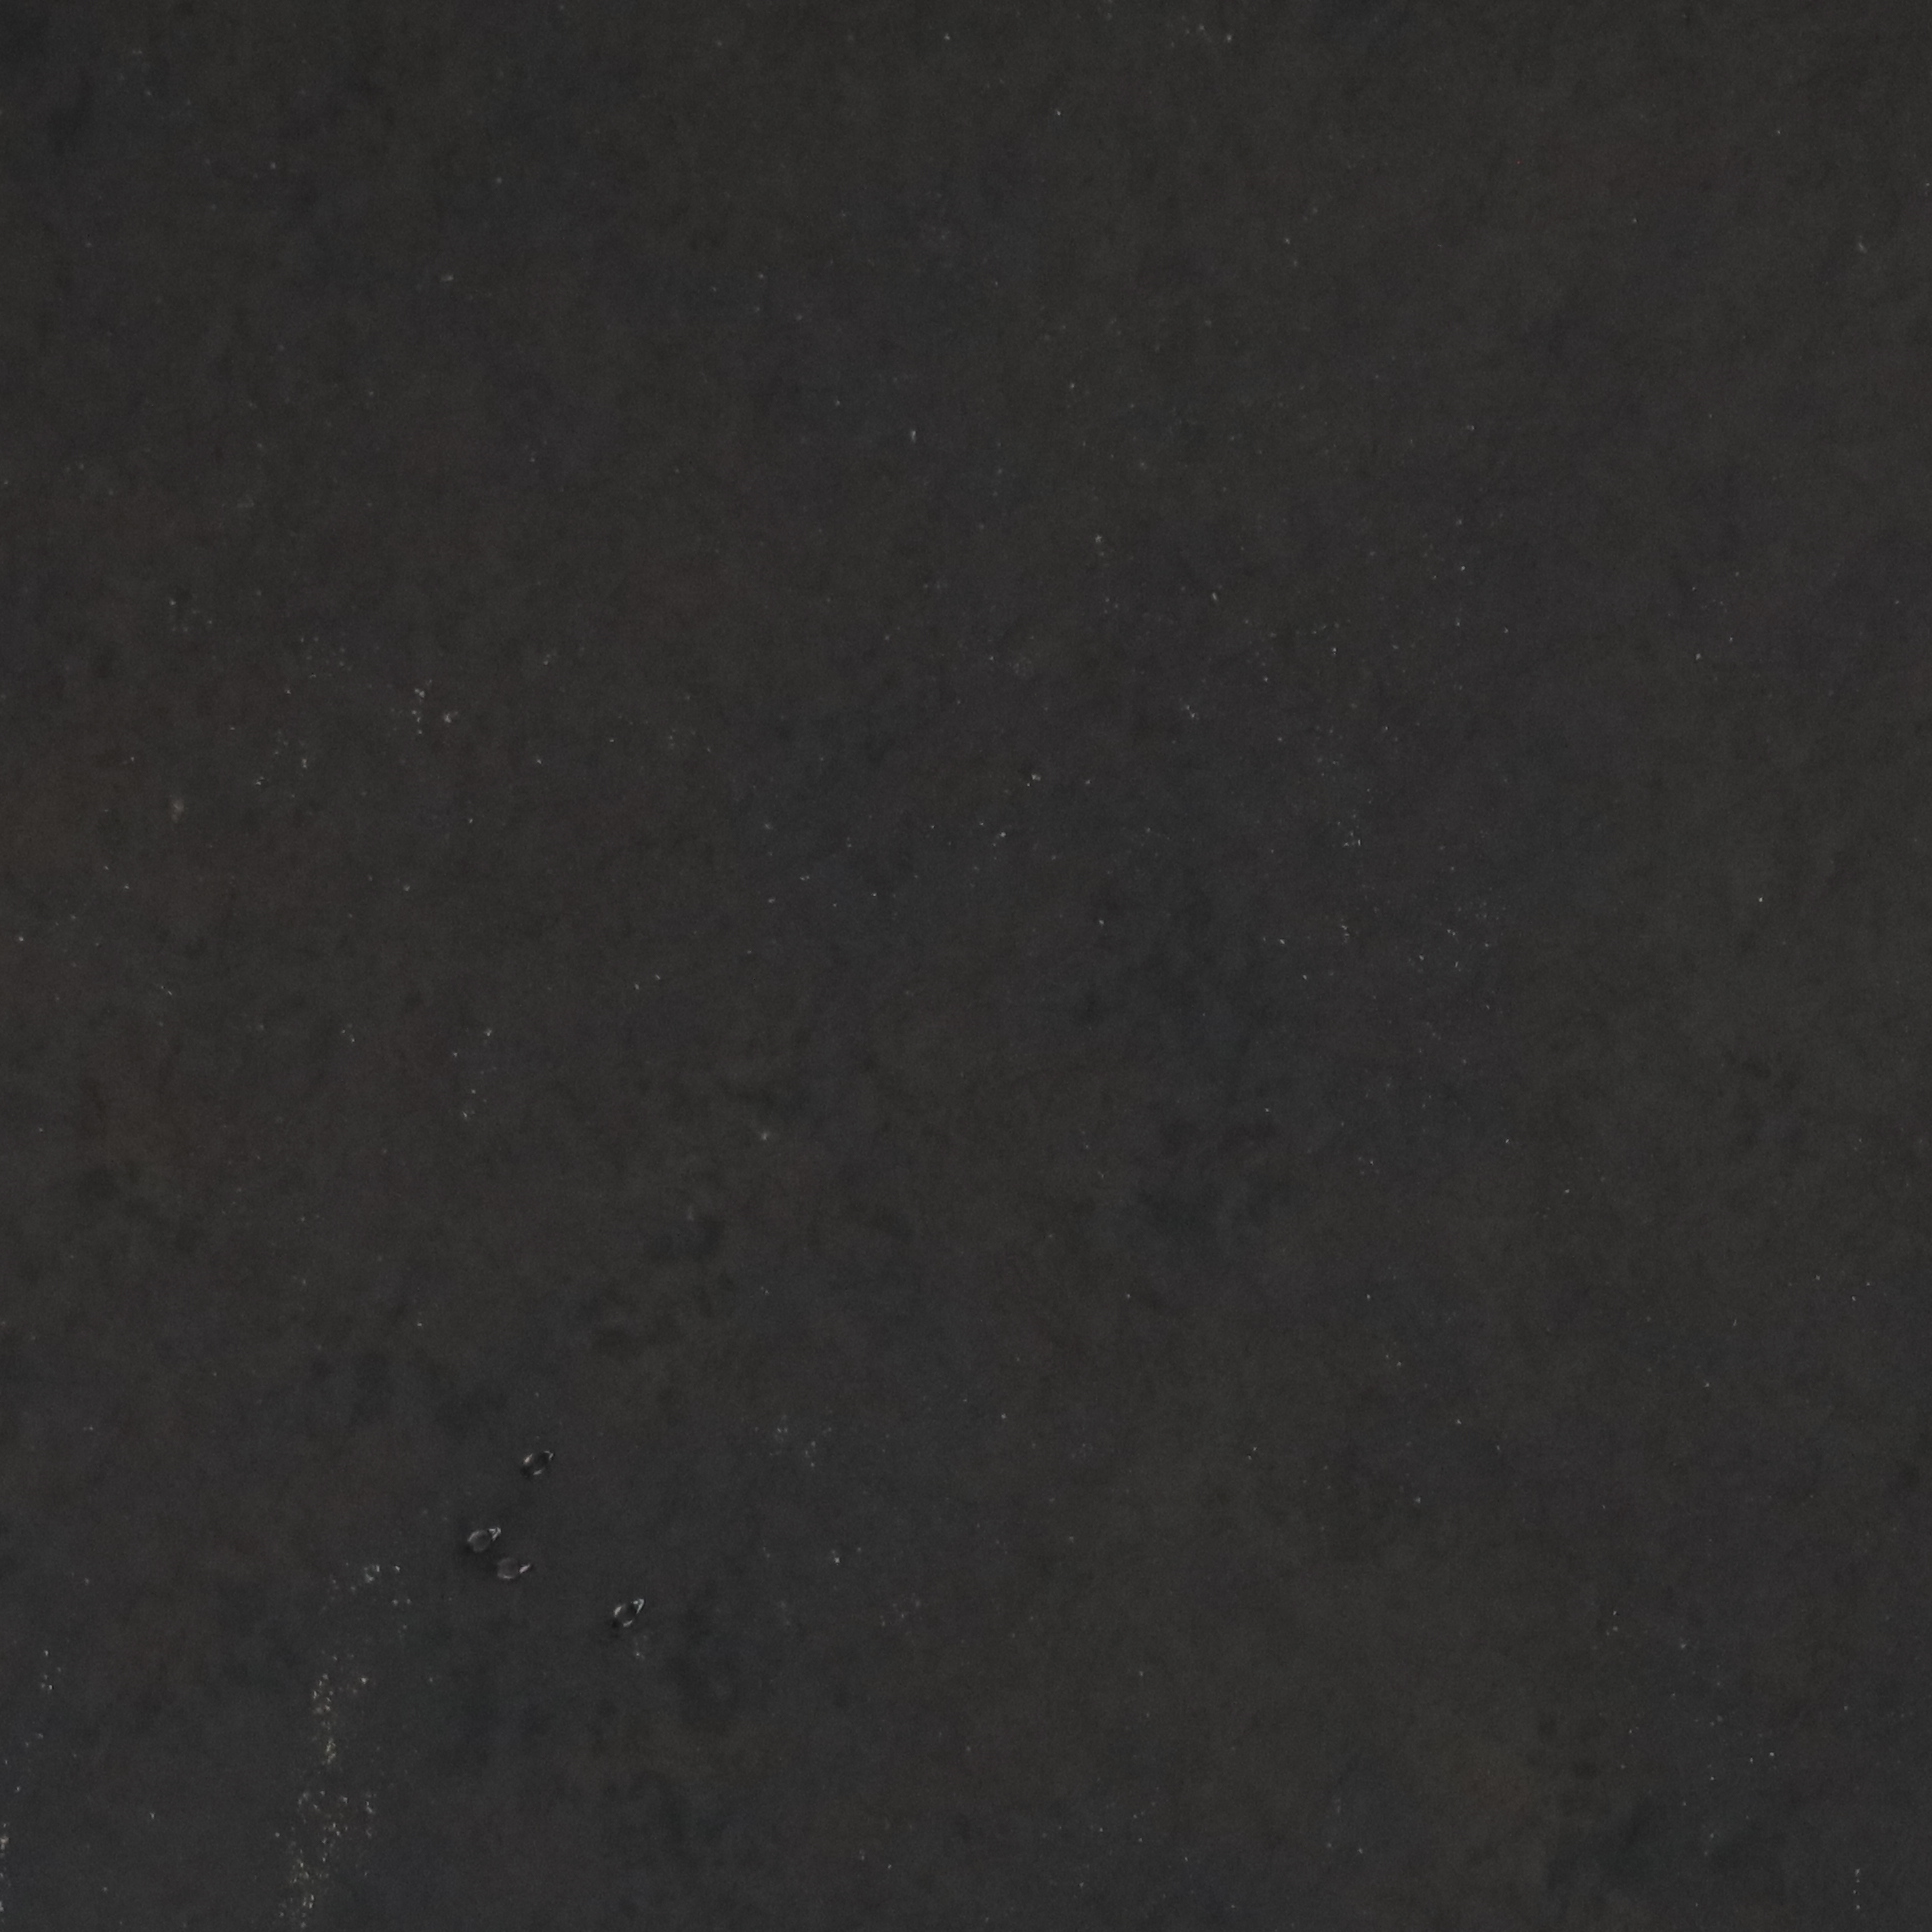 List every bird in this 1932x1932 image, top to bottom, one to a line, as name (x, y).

brant (538, 1463)
brant (484, 1542)
brant (510, 1570)
brant (626, 1617)